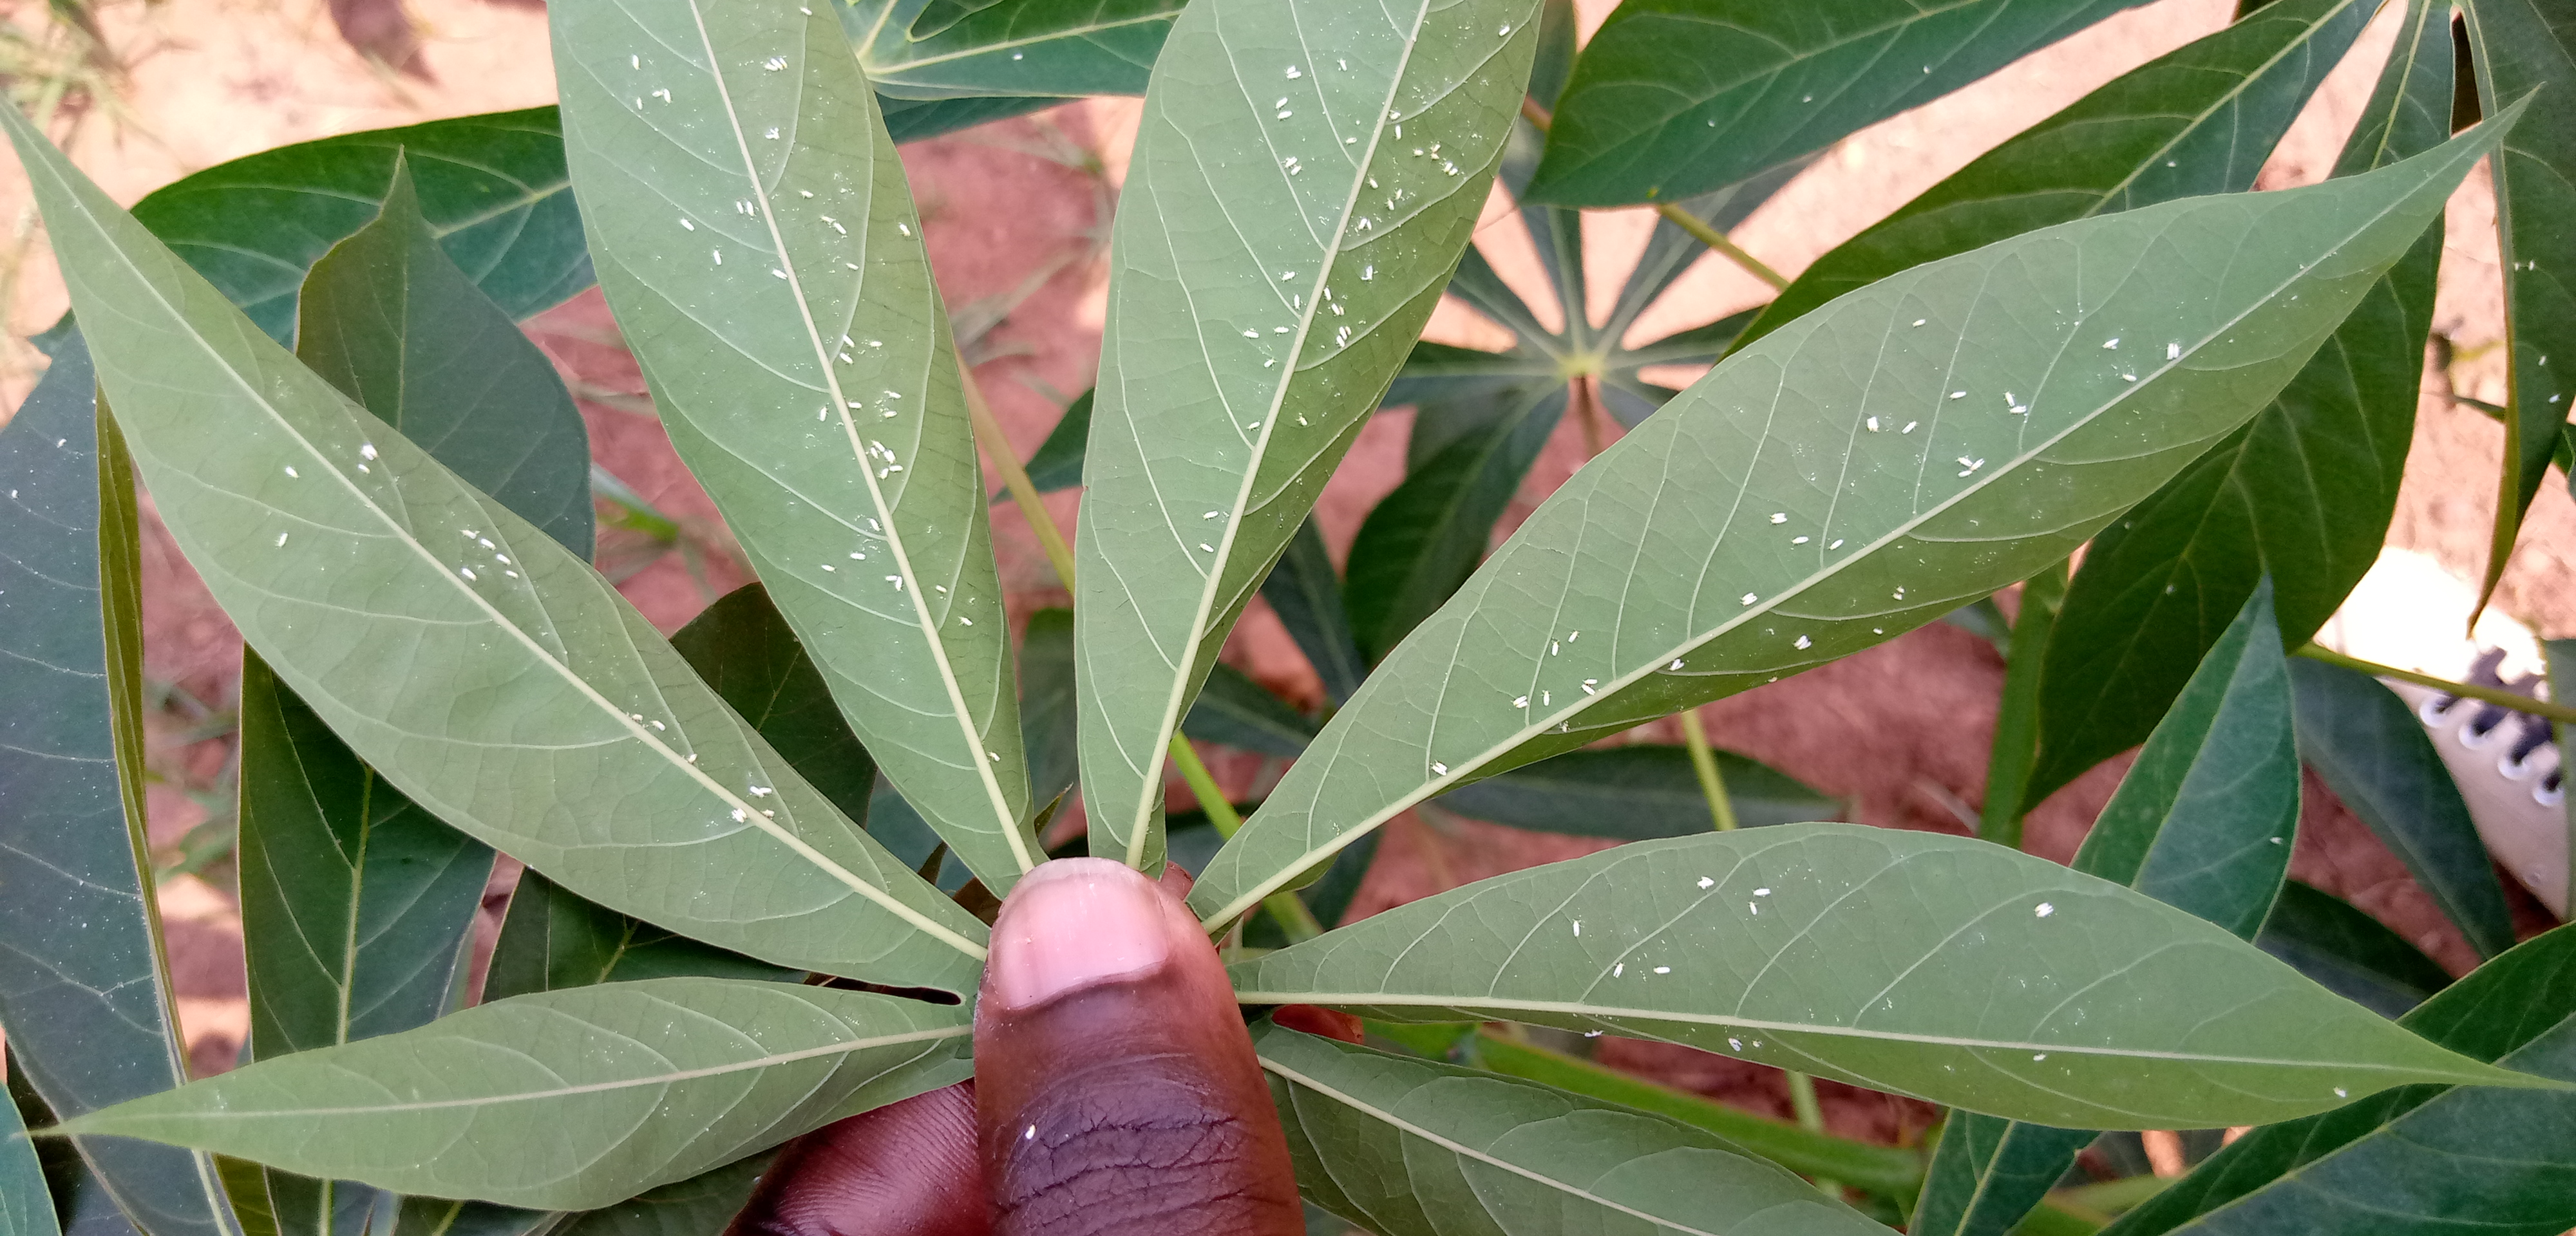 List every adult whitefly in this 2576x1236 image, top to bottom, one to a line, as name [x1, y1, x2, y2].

whitefly [800, 6, 813, 16]
whitefly [1497, 24, 1511, 37]
whitefly [1010, 51, 1027, 62]
whitefly [631, 53, 641, 70]
whitefly [770, 55, 783, 71]
whitefly [779, 55, 790, 69]
whitefly [1338, 57, 1349, 72]
whitefly [1285, 62, 1304, 80]
whitefly [763, 62, 777, 71]
whitefly [1922, 64, 1935, 75]
whitefly [663, 88, 672, 104]
whitefly [652, 88, 662, 98]
whitefly [1802, 92, 1815, 104]
whitefly [636, 95, 643, 111]
whitefly [1274, 95, 1289, 109]
whitefly [1276, 110, 1296, 120]
whitefly [1390, 110, 1402, 124]
whitefly [1707, 117, 1718, 127]
whitefly [1395, 124, 1402, 141]
whitefly [764, 126, 781, 141]
whitefly [1345, 136, 1360, 145]
whitefly [1431, 142, 1441, 152]
whitefly [1412, 147, 1425, 158]
whitefly [1430, 151, 1441, 160]
whitefly [1283, 155, 1300, 169]
whitefly [1442, 160, 1460, 176]
whitefly [2166, 160, 2179, 169]
whitefly [1290, 165, 1303, 176]
whitefly [1367, 176, 1381, 190]
whitefly [1395, 187, 1403, 202]
whitefly [799, 189, 816, 198]
whitefly [1385, 198, 1396, 212]
whitefly [746, 199, 755, 217]
whitefly [735, 200, 744, 214]
whitefly [820, 214, 833, 224]
whitefly [1357, 216, 1368, 230]
whitefly [680, 218, 695, 232]
whitefly [1366, 218, 1374, 232]
whitefly [834, 222, 848, 234]
whitefly [900, 222, 912, 238]
whitefly [713, 248, 721, 265]
whitefly [2527, 259, 2537, 272]
whitefly [2514, 261, 2519, 274]
whitefly [846, 262, 861, 271]
whitefly [1359, 264, 1374, 283]
whitefly [772, 268, 788, 279]
whitefly [1280, 268, 1297, 282]
whitefly [1322, 285, 1333, 301]
whitefly [1293, 292, 1305, 312]
whitefly [1331, 303, 1345, 317]
whitefly [1910, 317, 1929, 328]
whitefly [1272, 324, 1291, 335]
whitefly [1338, 324, 1354, 340]
whitefly [1242, 328, 1260, 339]
whitefly [843, 333, 856, 347]
whitefly [1336, 335, 1345, 348]
whitefly [2101, 337, 2121, 350]
whitefly [869, 338, 883, 350]
whitefly [2166, 342, 2179, 363]
whitefly [838, 351, 853, 364]
whitefly [2537, 353, 2550, 367]
whitefly [1263, 356, 1280, 371]
whitefly [2121, 372, 2138, 382]
whitefly [885, 388, 904, 401]
whitefly [1948, 388, 1971, 402]
whitefly [2004, 390, 2016, 407]
whitefly [846, 400, 862, 409]
whitefly [819, 404, 828, 422]
whitefly [2009, 405, 2028, 415]
whitefly [882, 408, 898, 419]
whitefly [1297, 413, 1309, 427]
whitefly [1865, 414, 1879, 434]
whitefly [1246, 419, 1263, 430]
whitefly [1900, 420, 1918, 434]
whitefly [57, 436, 68, 449]
whitefly [870, 439, 886, 451]
whitefly [359, 442, 380, 460]
whitefly [870, 445, 878, 460]
whitefly [883, 448, 898, 463]
whitefly [1956, 455, 1972, 469]
whitefly [1972, 458, 1984, 469]
whitefly [357, 463, 371, 475]
whitefly [285, 464, 301, 480]
whitefly [889, 464, 904, 471]
whitefly [880, 467, 889, 480]
whitefly [1958, 471, 1973, 478]
whitefly [11, 489, 19, 501]
whitefly [1203, 509, 1219, 521]
whitefly [1769, 511, 1788, 526]
whitefly [869, 516, 882, 532]
whitefly [459, 527, 477, 539]
whitefly [277, 530, 290, 548]
whitefly [1790, 534, 1810, 547]
whitefly [480, 537, 497, 551]
whitefly [1829, 538, 1845, 551]
whitefly [1200, 541, 1215, 554]
whitefly [849, 552, 867, 562]
whitefly [497, 552, 512, 566]
whitefly [820, 563, 836, 574]
whitefly [461, 567, 478, 583]
whitefly [505, 568, 519, 579]
whitefly [883, 574, 898, 581]
whitefly [894, 577, 903, 592]
whitefly [934, 582, 948, 595]
whitefly [1895, 584, 1908, 594]
whitefly [1891, 591, 1904, 601]
whitefly [1740, 592, 1761, 606]
whitefly [956, 614, 974, 628]
whitefly [1871, 626, 1884, 637]
whitefly [1567, 629, 1579, 644]
whitefly [1792, 633, 1812, 650]
whitefly [1549, 639, 1561, 657]
whitefly [1667, 657, 1686, 673]
whitefly [1766, 675, 1779, 684]
whitefly [1582, 676, 1600, 684]
whitefly [1580, 683, 1596, 697]
whitefly [1541, 689, 1553, 709]
whitefly [1513, 692, 1529, 709]
whitefly [631, 713, 643, 723]
whitefly [650, 719, 668, 733]
whitefly [989, 749, 1003, 764]
whitefly [687, 753, 699, 765]
whitefly [1430, 760, 1448, 776]
whitefly [748, 785, 774, 798]
whitefly [759, 807, 776, 820]
whitefly [730, 807, 747, 824]
whitefly [2269, 836, 2284, 846]
whitefly [1696, 875, 1715, 890]
whitefly [1752, 886, 1772, 897]
whitefly [2034, 899, 2054, 919]
whitefly [1748, 900, 1759, 917]
whitefly [1571, 919, 1582, 939]
whitefly [1612, 960, 1626, 979]
whitefly [1653, 965, 1672, 975]
whitefly [1584, 1027, 1605, 1038]
whitefly [1727, 1036, 1743, 1053]
whitefly [1751, 1039, 1765, 1051]
whitefly [2032, 1051, 2046, 1063]
whitefly [2333, 1085, 2347, 1100]